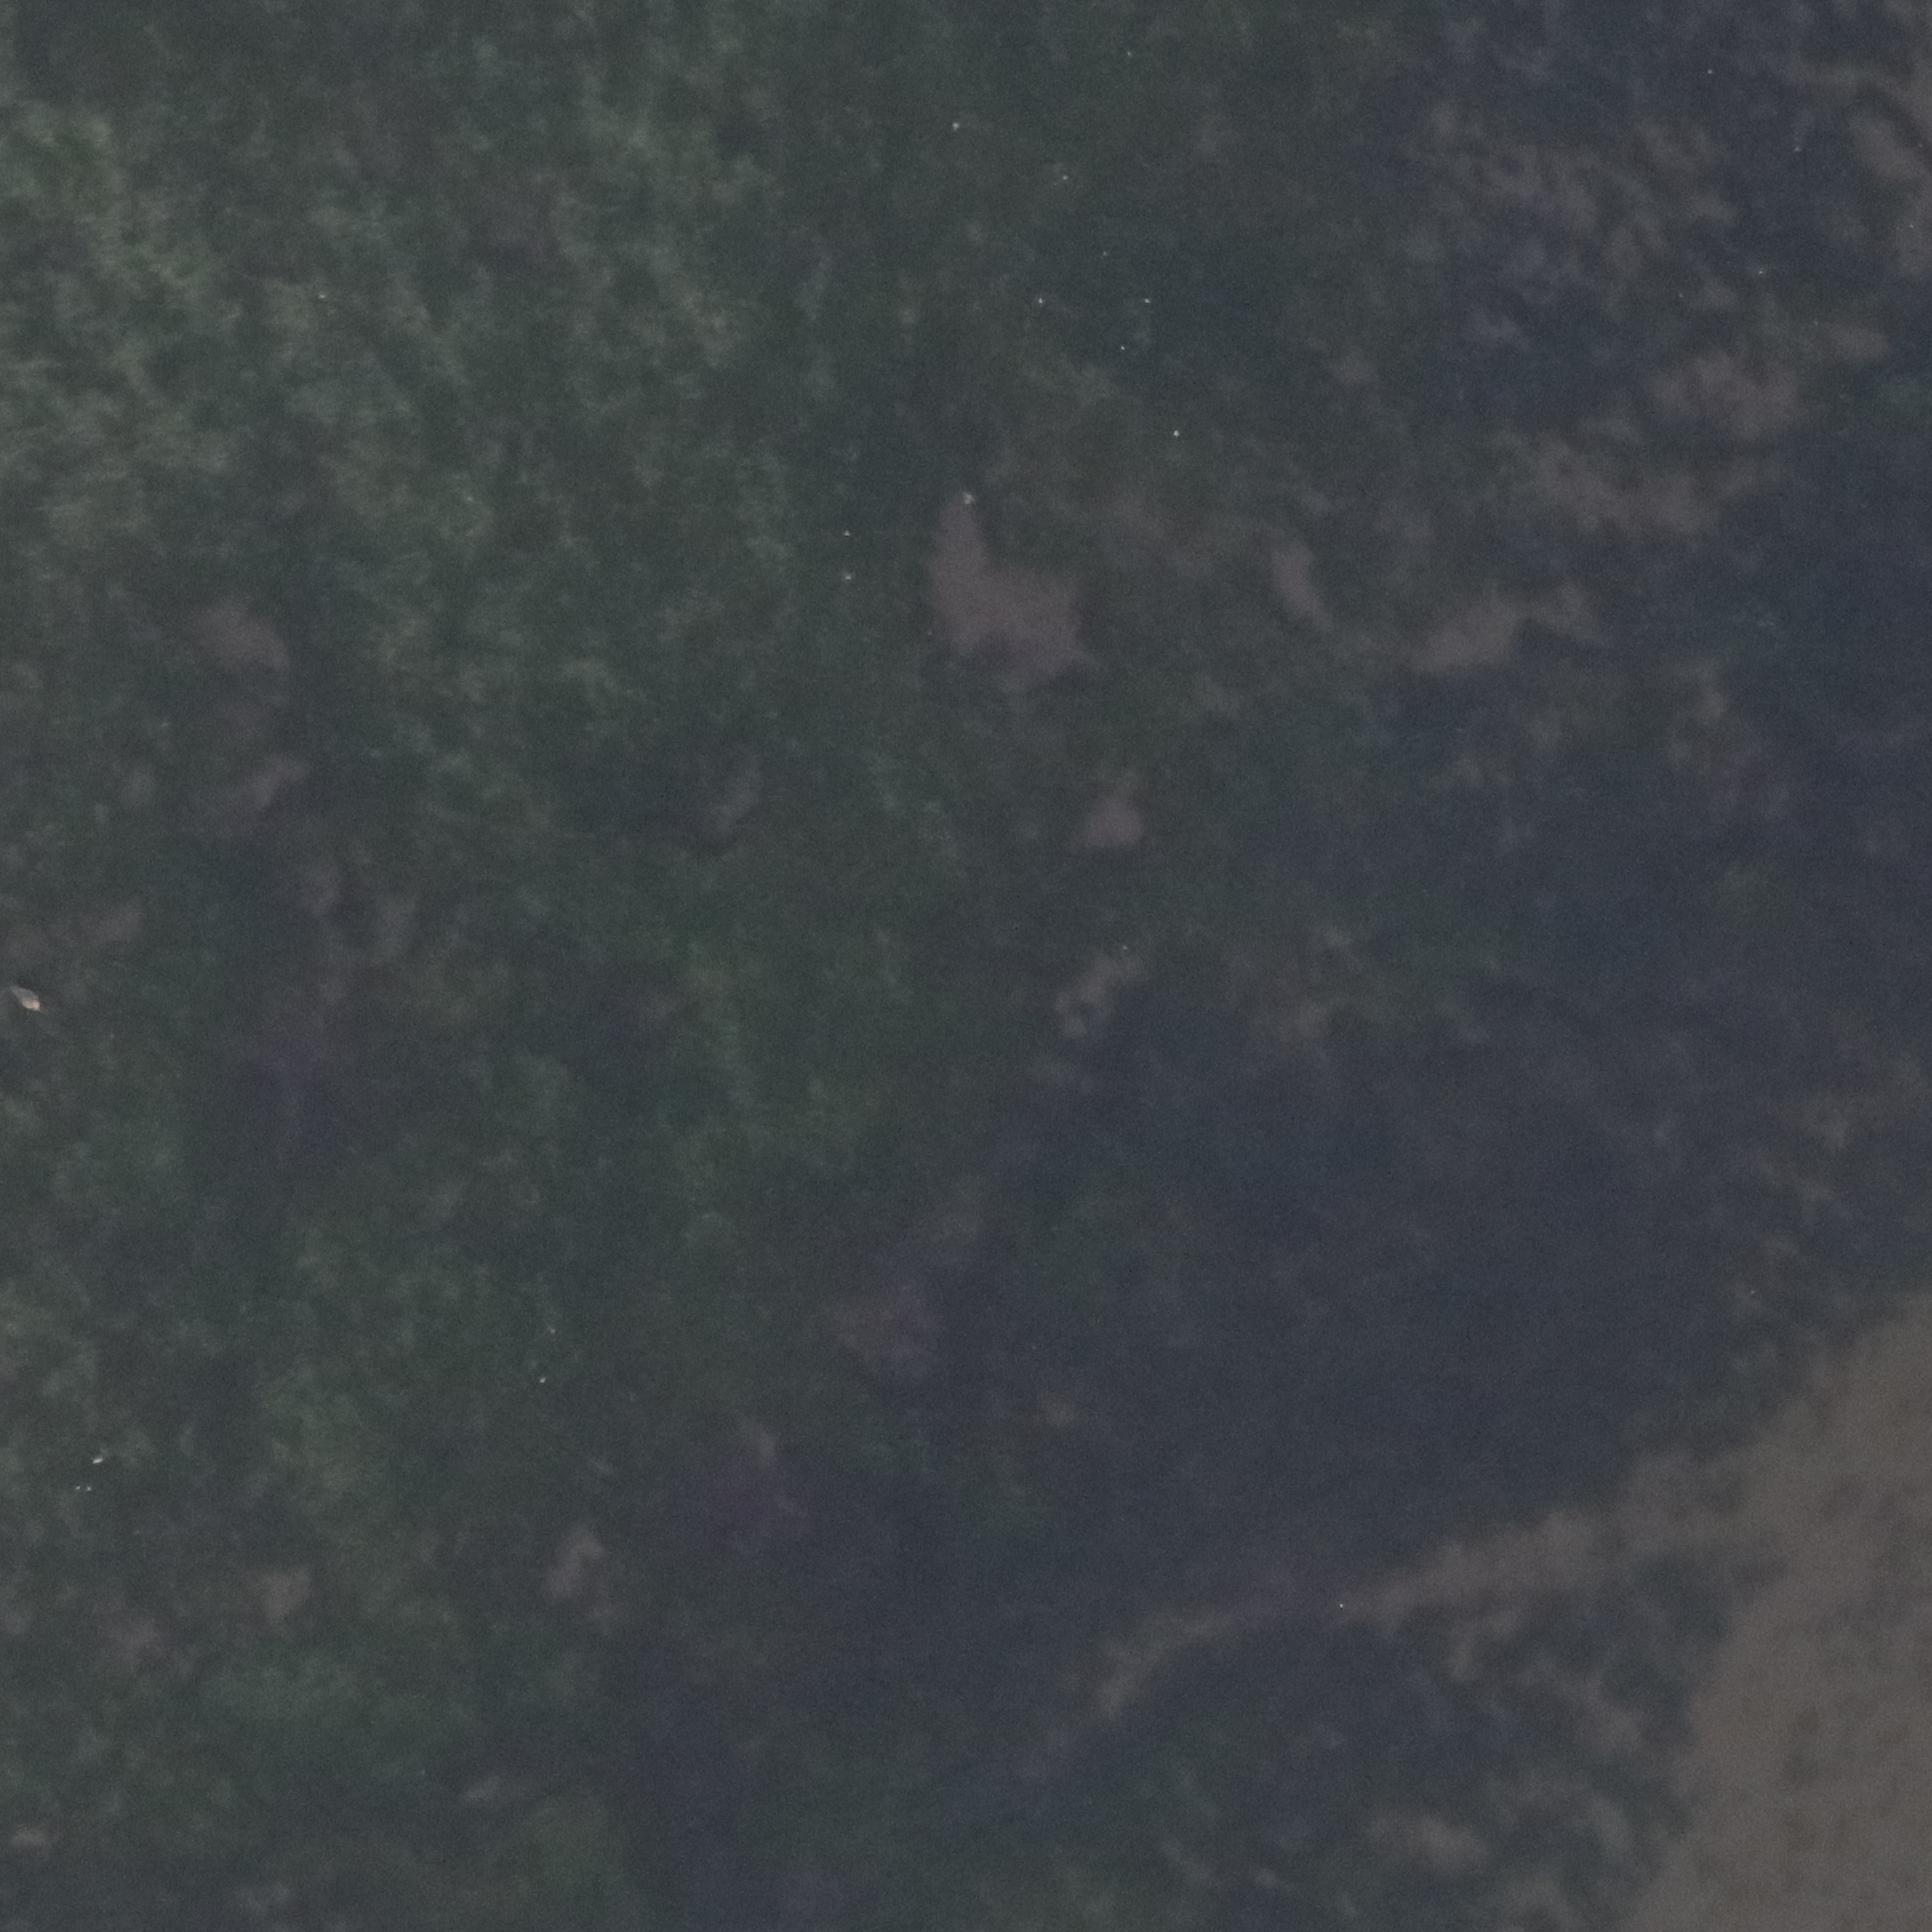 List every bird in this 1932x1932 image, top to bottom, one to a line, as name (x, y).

other bird (28, 999)